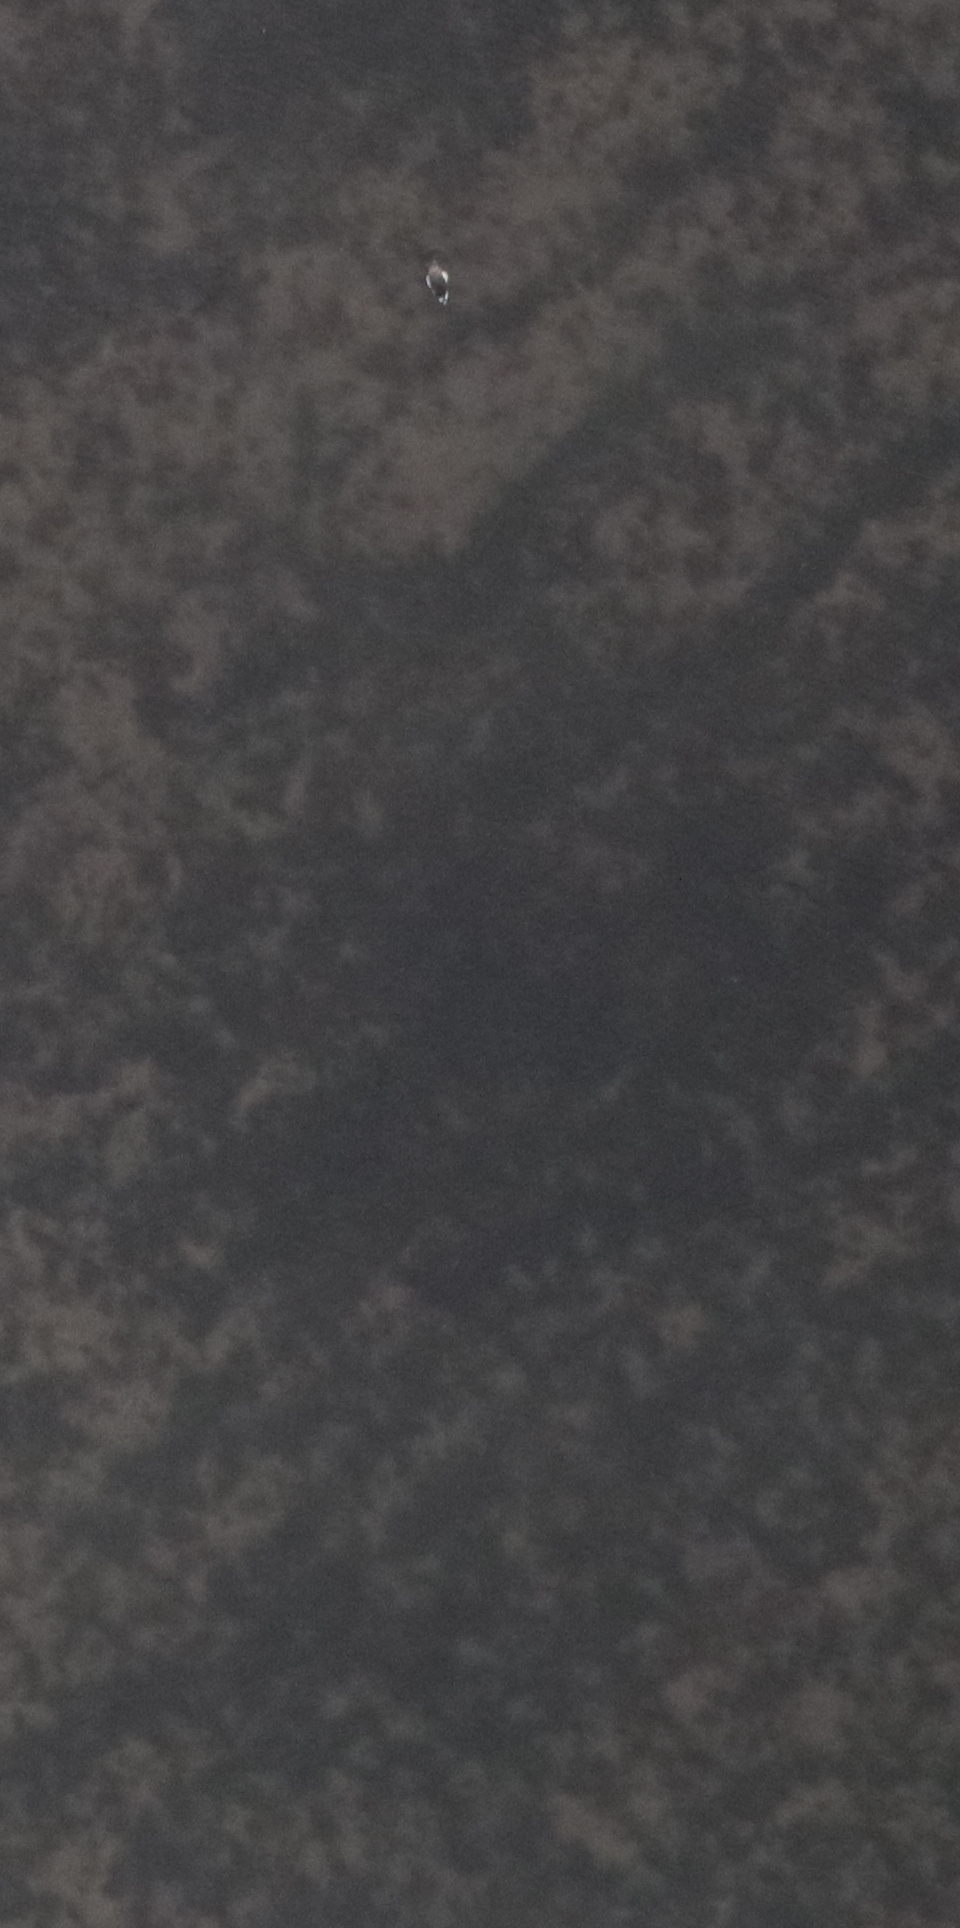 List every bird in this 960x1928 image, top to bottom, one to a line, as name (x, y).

brant (438, 279)